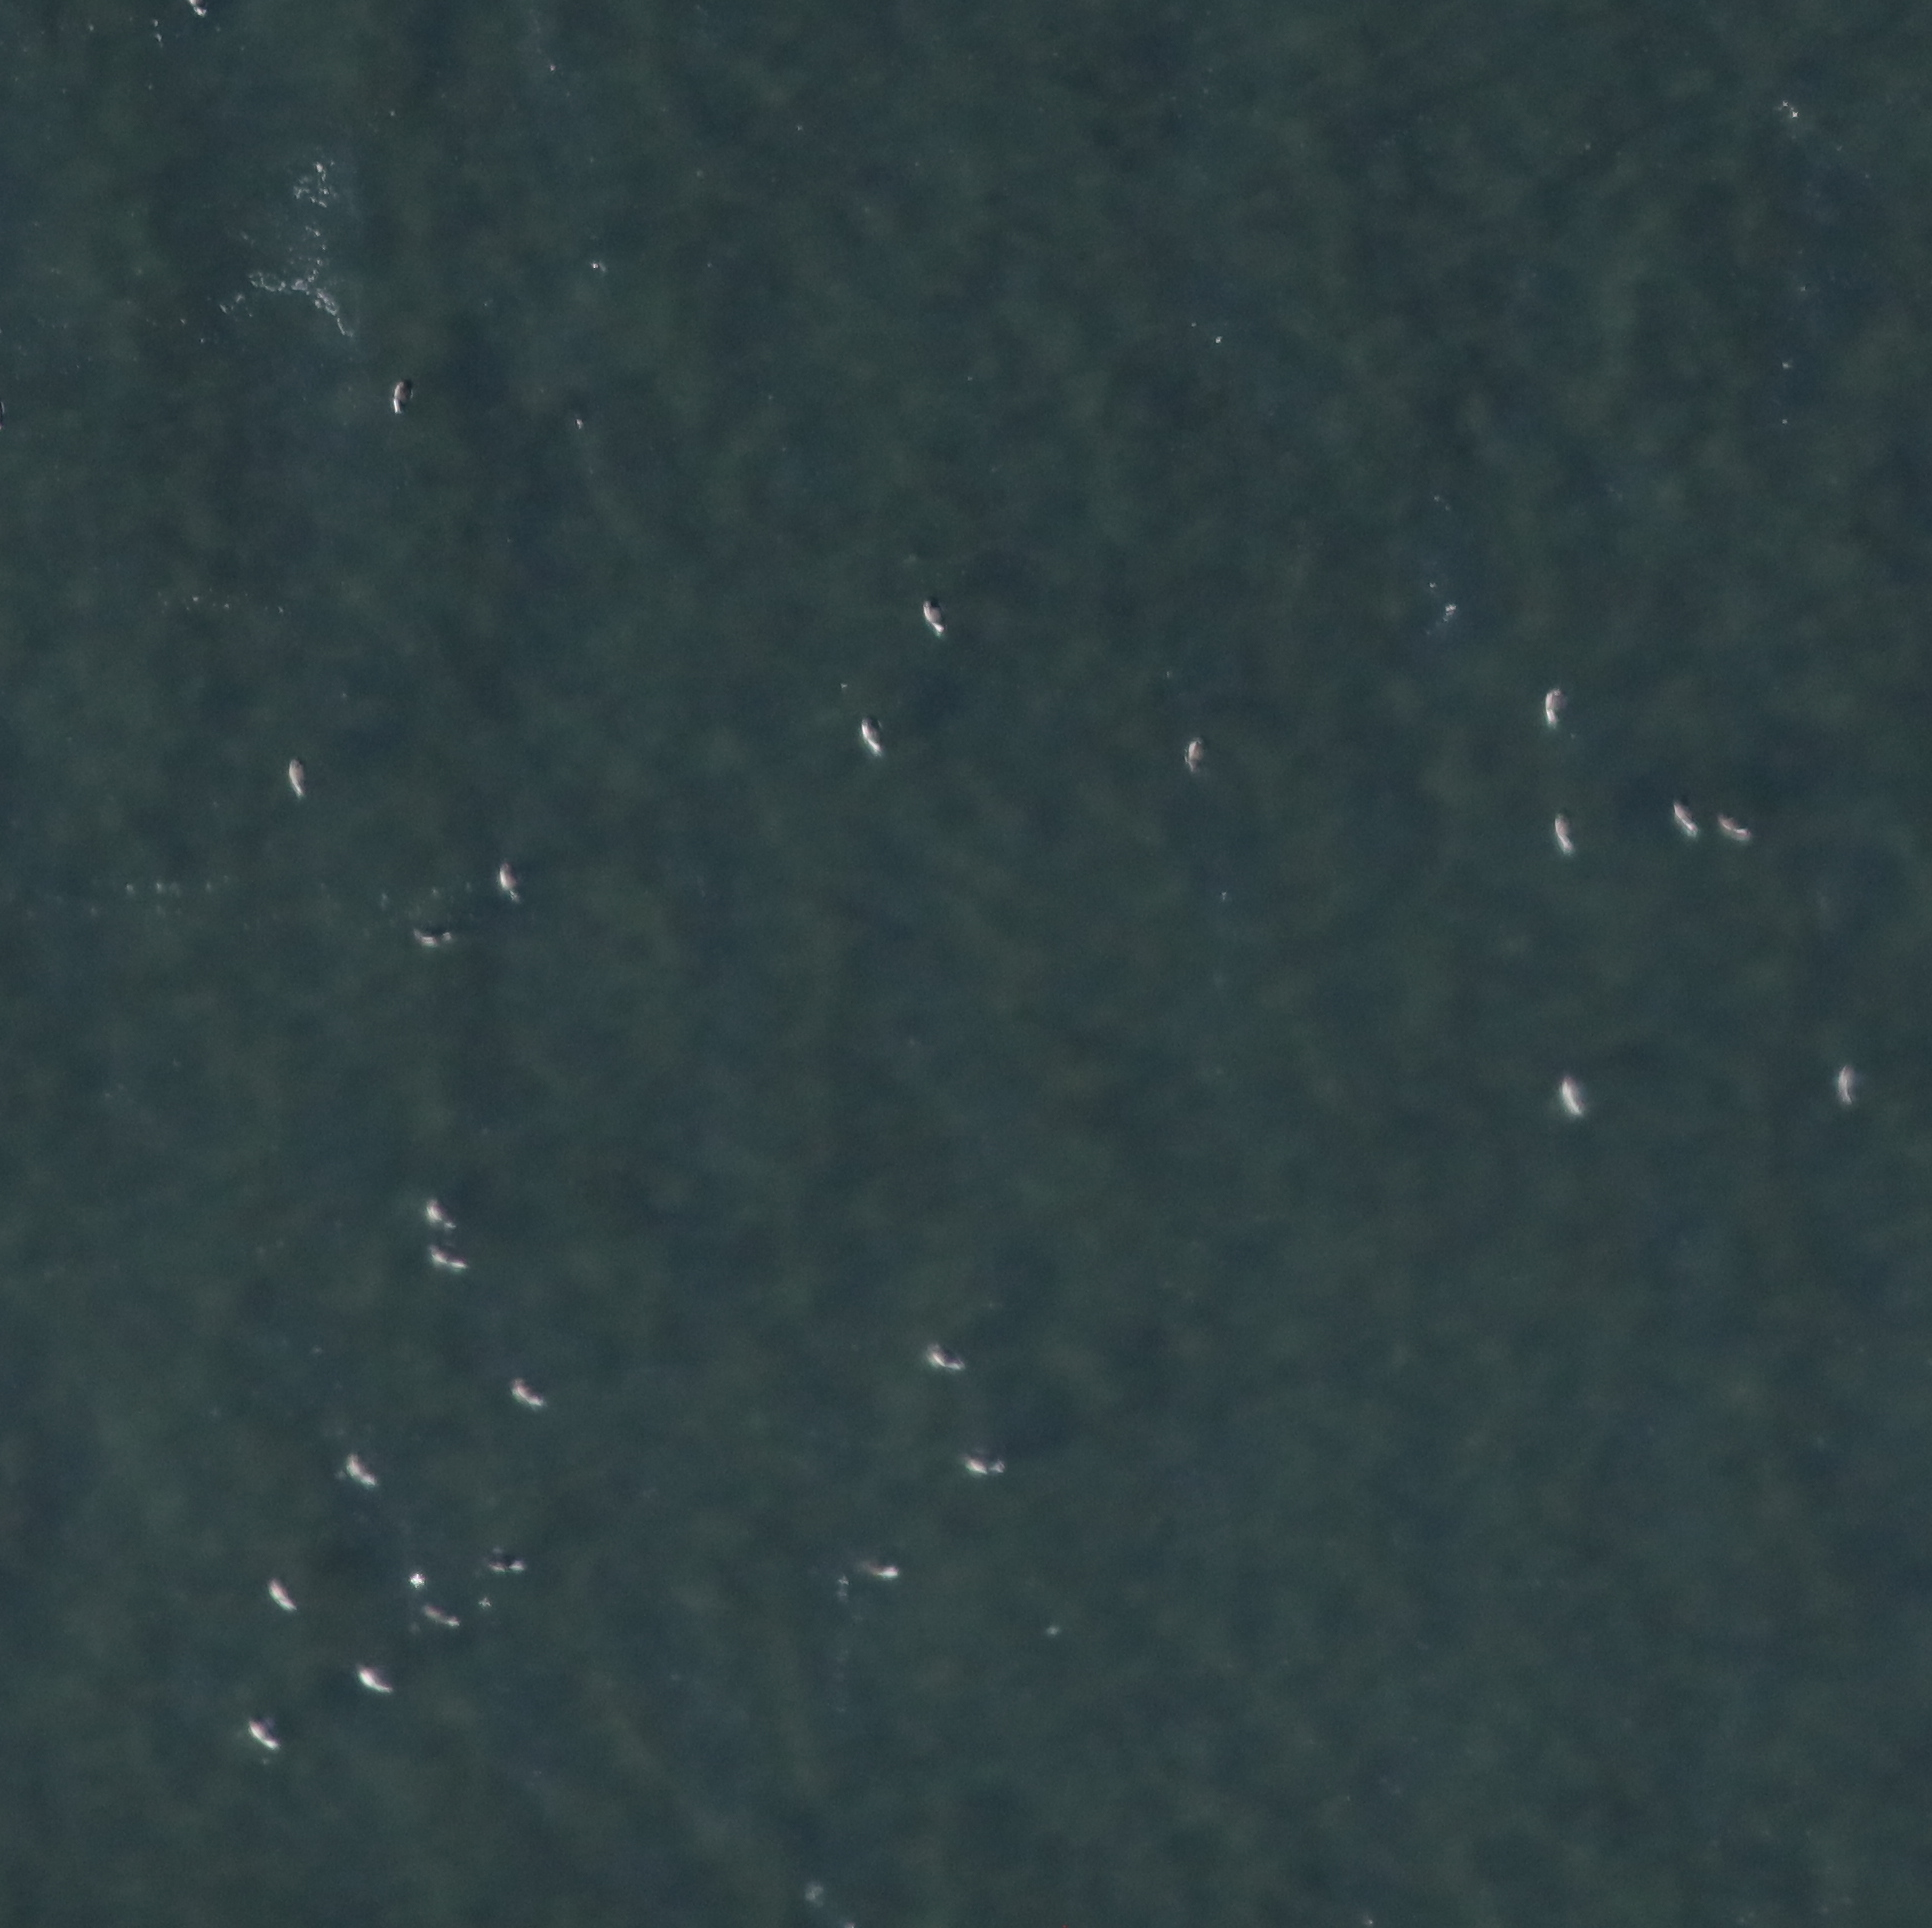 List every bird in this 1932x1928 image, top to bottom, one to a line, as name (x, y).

brant (405, 393)
brant (933, 616)
brant (1555, 706)
brant (873, 735)
brant (1196, 754)
brant (297, 777)
brant (1685, 816)
brant (1729, 825)
brant (1563, 829)
brant (509, 882)
brant (427, 932)
brant (1847, 1085)
brant (1574, 1096)
brant (439, 1207)
brant (452, 1254)
brant (947, 1355)
brant (527, 1392)
brant (985, 1457)
brant (360, 1468)
brant (506, 1558)
brant (878, 1563)
brant (281, 1593)
brant (442, 1611)
brant (369, 1676)
brant (264, 1730)